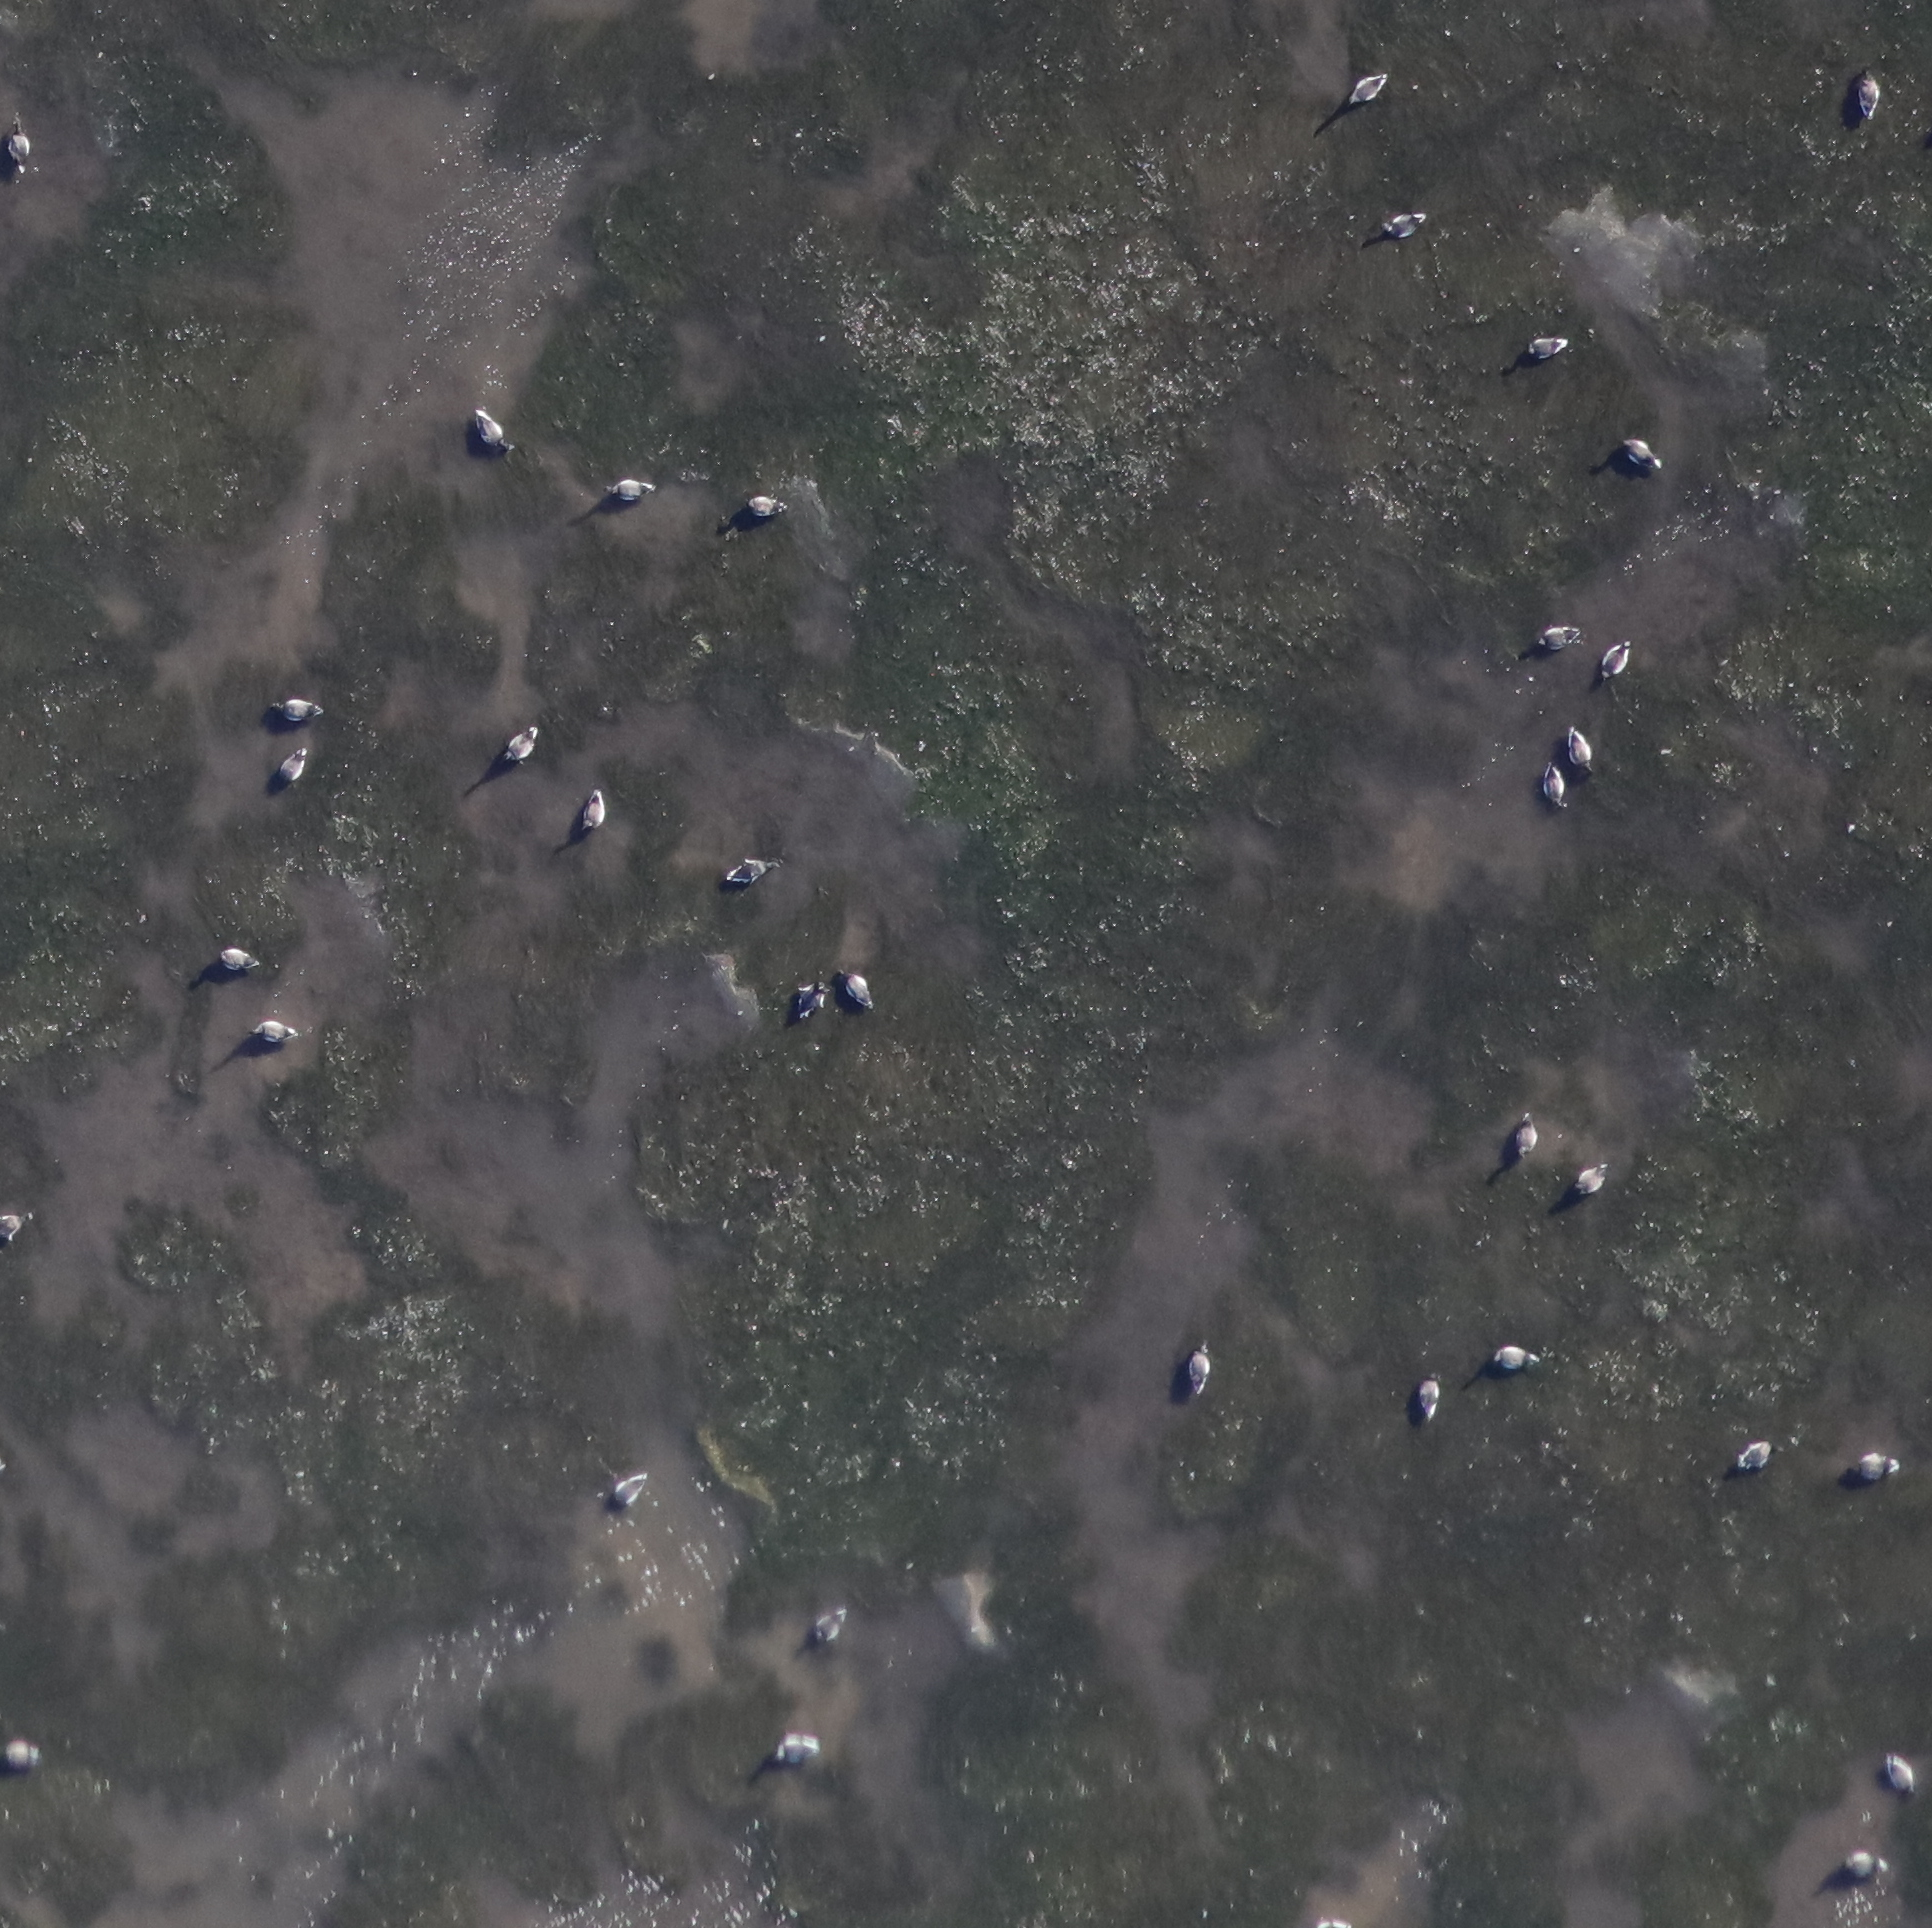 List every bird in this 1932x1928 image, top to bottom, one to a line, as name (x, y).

brant (1367, 89)
brant (1869, 94)
brant (19, 146)
brant (1403, 227)
brant (1546, 348)
brant (492, 433)
brant (1640, 454)
brant (632, 491)
brant (764, 507)
brant (1559, 640)
brant (1613, 661)
brant (298, 711)
brant (521, 744)
brant (1580, 748)
brant (290, 767)
brant (1554, 786)
brant (594, 814)
brant (749, 874)
brant (237, 961)
brant (854, 985)
brant (810, 999)
brant (274, 1032)
brant (1525, 1138)
brant (1590, 1180)
brant (5, 1227)
brant (1514, 1358)
brant (1199, 1366)
brant (1427, 1396)
brant (1757, 1455)
brant (1875, 1467)
brant (628, 1492)
brant (830, 1624)
brant (796, 1748)
brant (18, 1754)
brant (1902, 1777)
brant (1864, 1865)